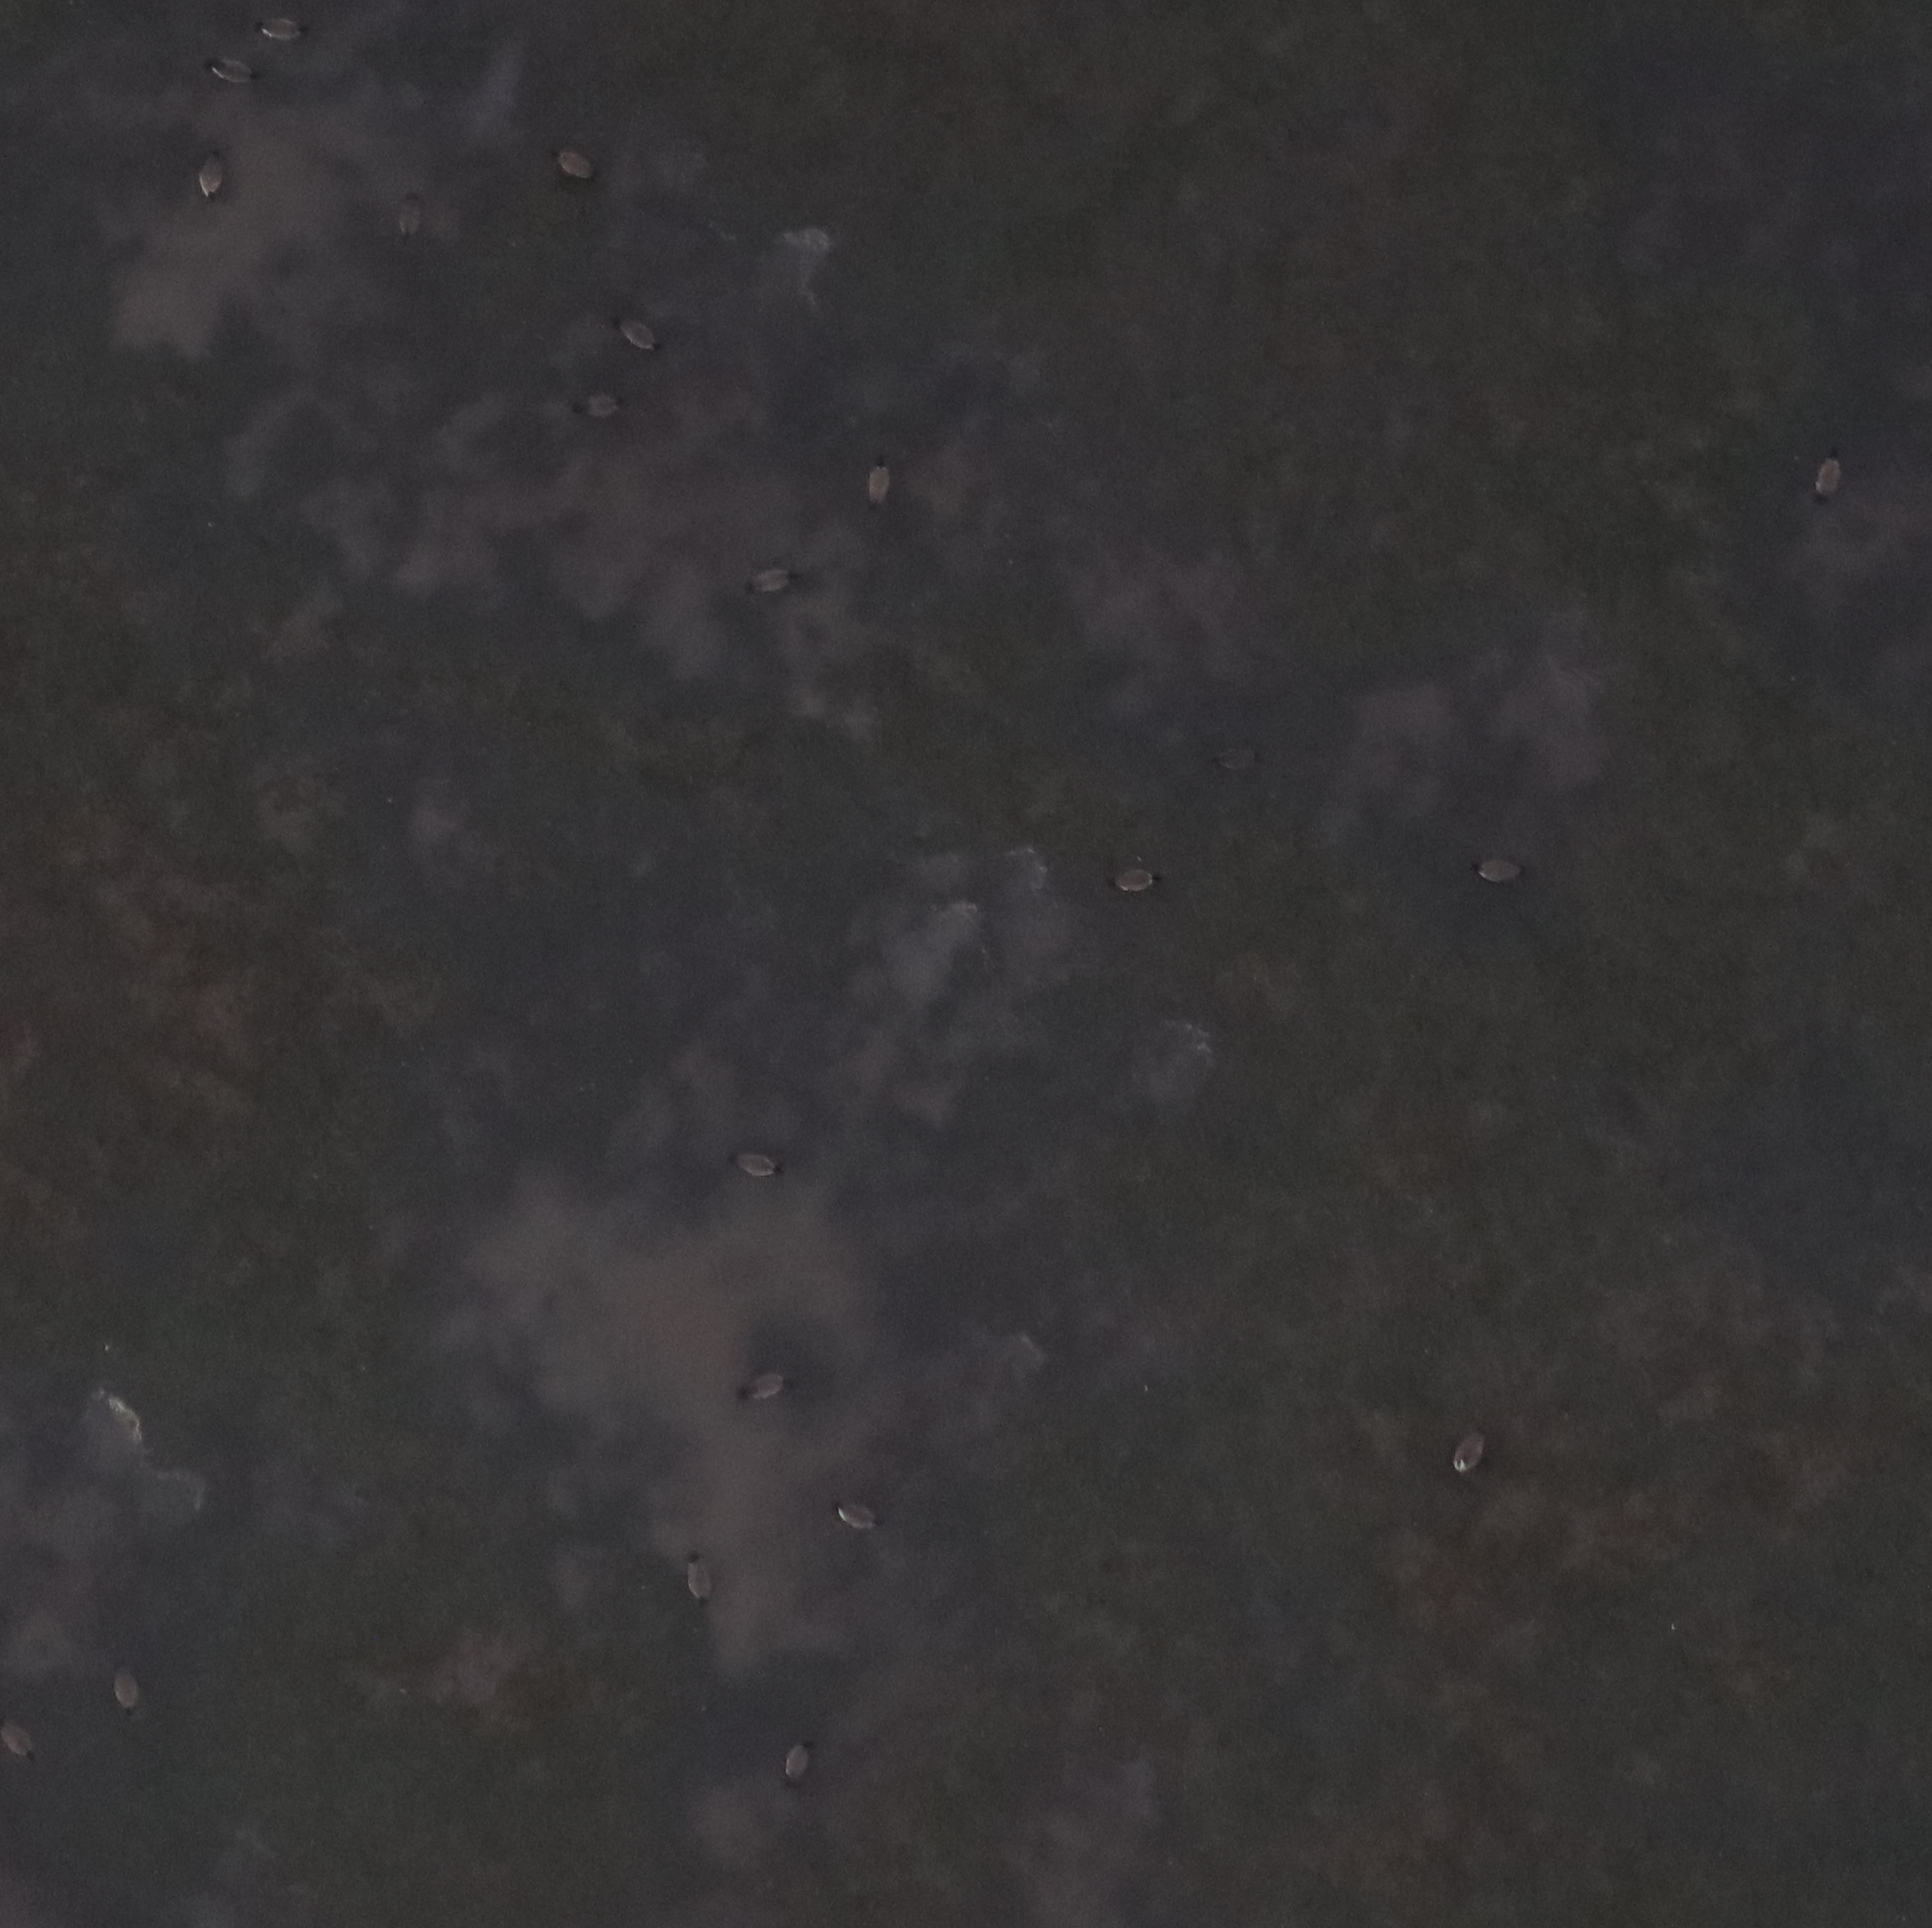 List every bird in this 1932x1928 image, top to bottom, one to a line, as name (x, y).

Canada goose (282, 30)
Canada goose (230, 70)
Canada goose (574, 164)
Canada goose (211, 178)
Canada goose (404, 218)
Canada goose (636, 333)
Canada goose (602, 405)
Canada goose (1827, 477)
Canada goose (878, 483)
Canada goose (769, 578)
Canada goose (1238, 756)
Canada goose (1497, 869)
Canada goose (1135, 878)
Canada goose (753, 1164)
Canada goose (765, 1383)
Canada goose (1467, 1448)
Canada goose (856, 1515)
Canada goose (698, 1579)
Canada goose (125, 1690)
Canada goose (15, 1737)
Canada goose (797, 1762)